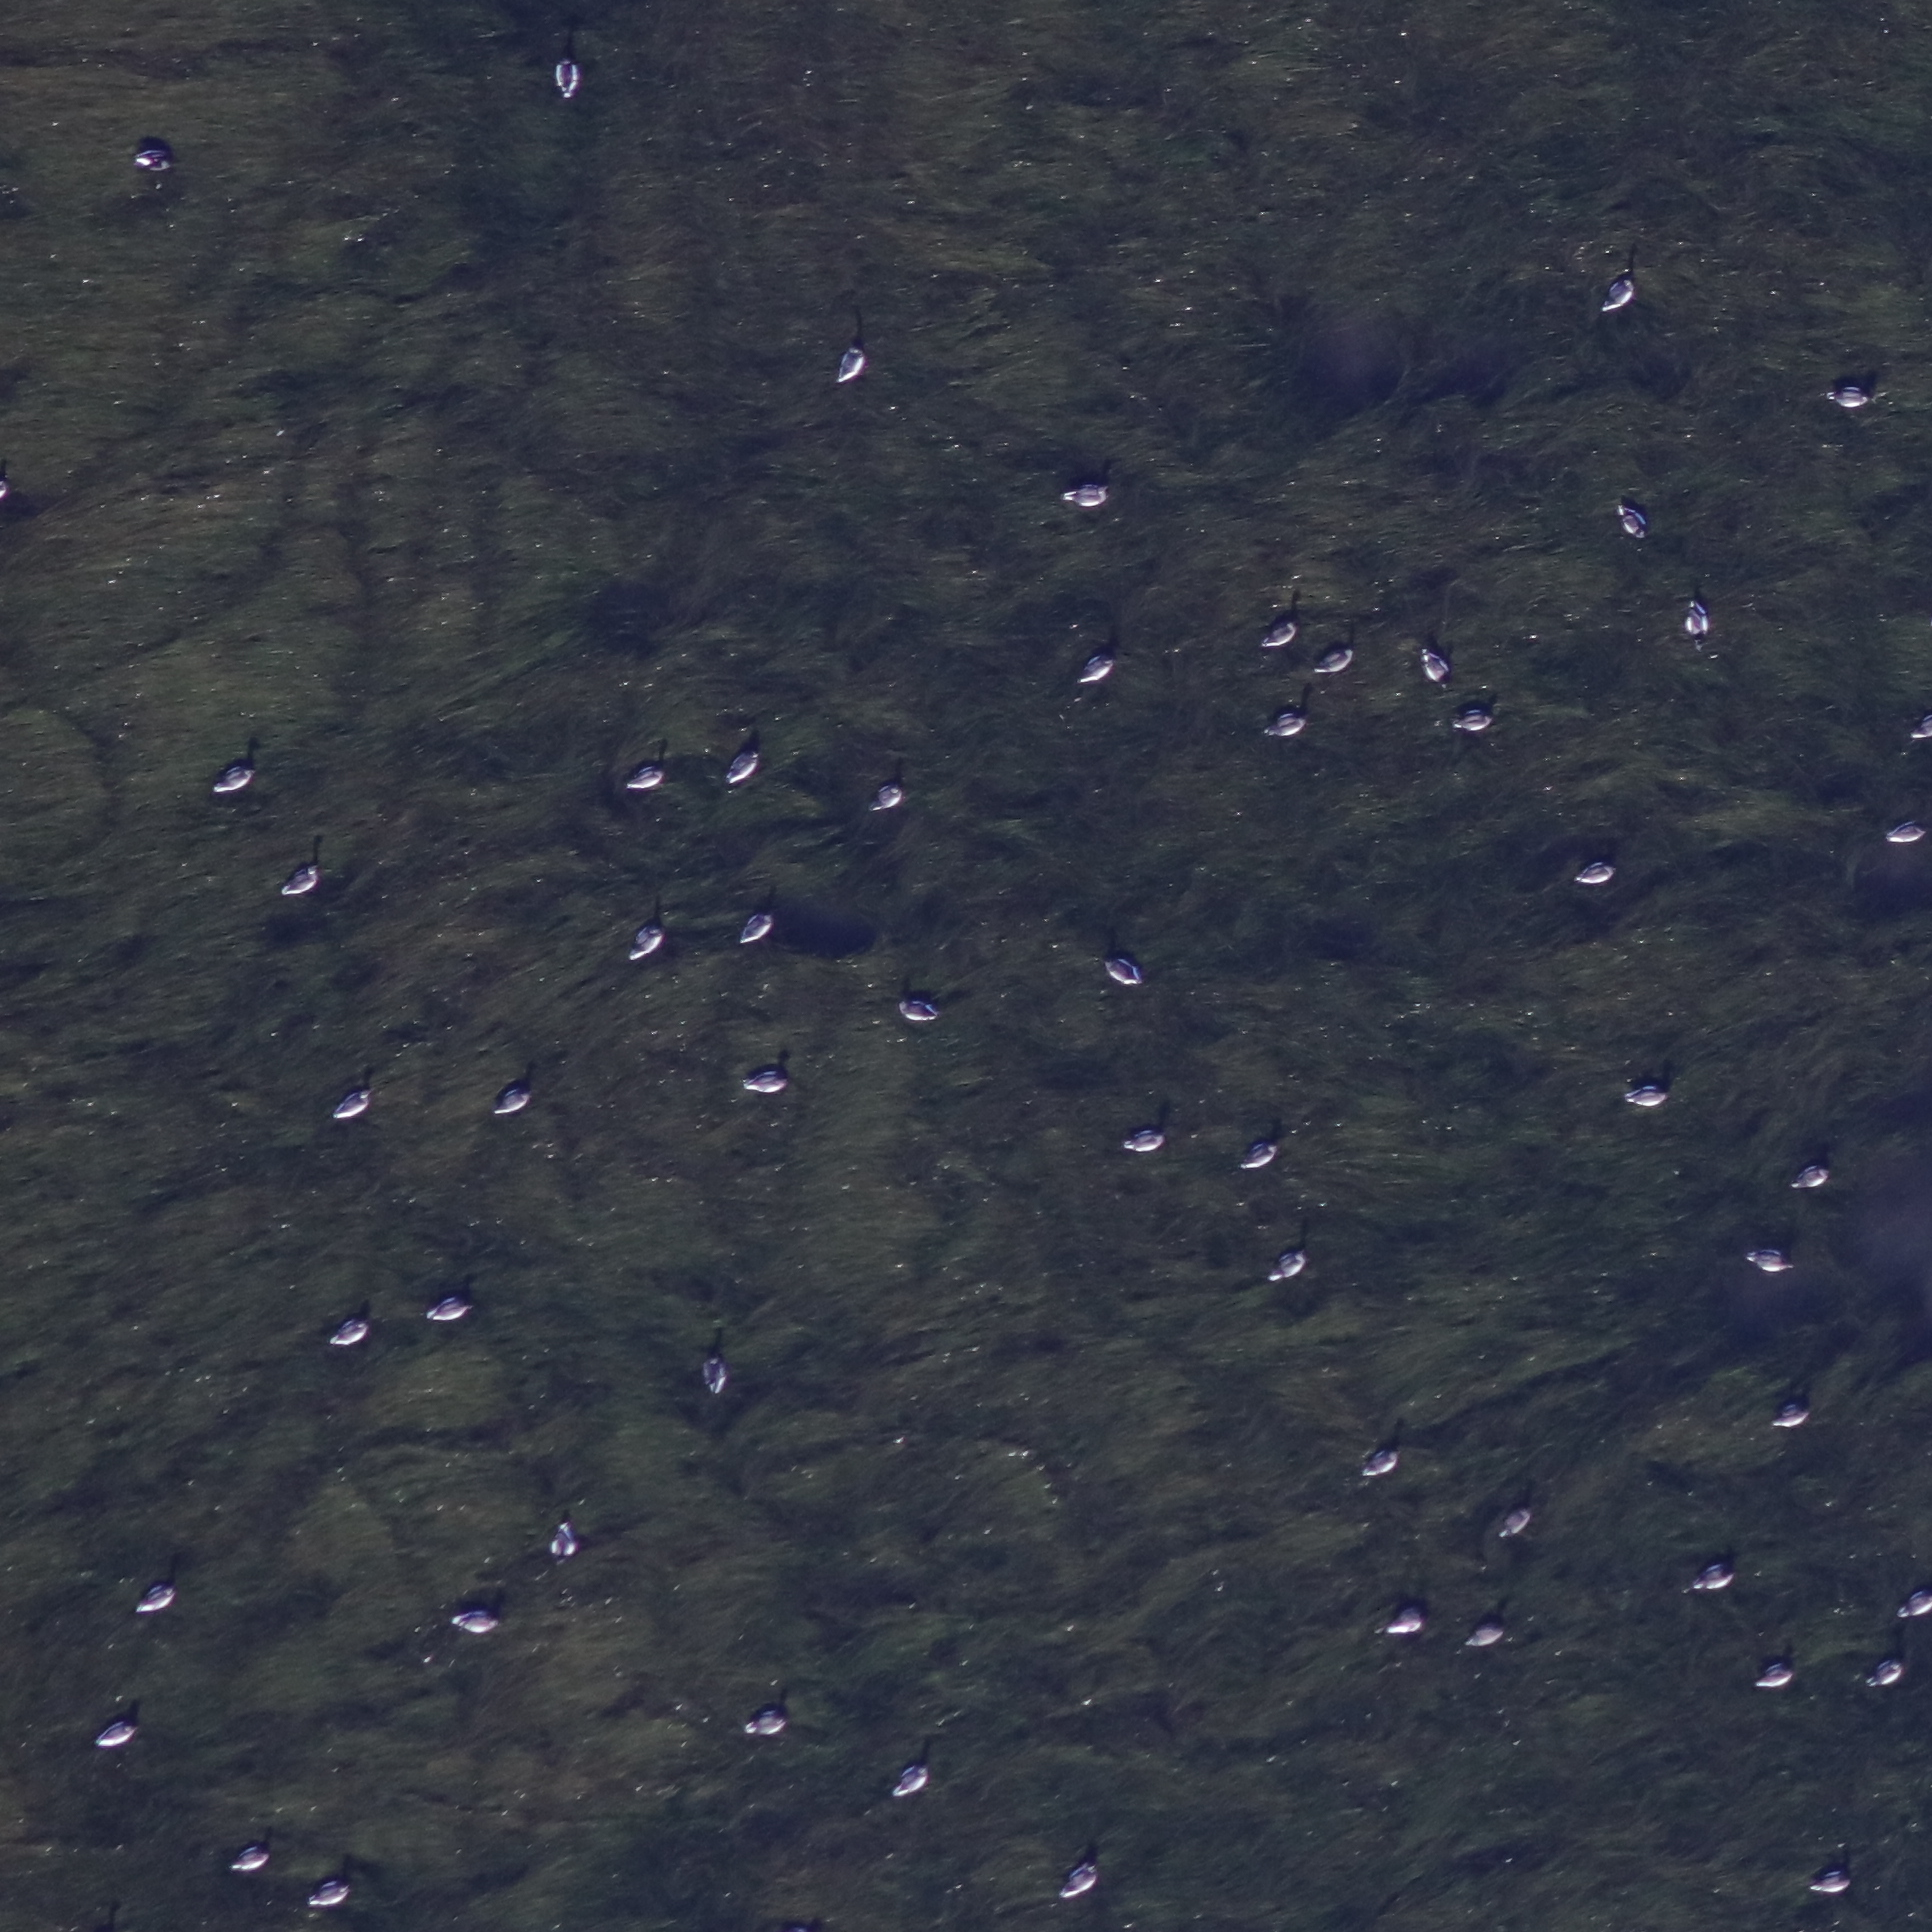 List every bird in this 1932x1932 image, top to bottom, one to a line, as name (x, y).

brant (568, 75)
brant (155, 163)
brant (1619, 294)
brant (851, 364)
brant (1853, 399)
brant (1087, 496)
brant (1635, 523)
brant (1697, 622)
brant (1279, 633)
brant (1333, 659)
brant (1437, 668)
brant (1098, 670)
brant (1475, 720)
brant (1287, 723)
brant (1930, 727)
brant (743, 765)
brant (646, 775)
brant (234, 778)
brant (887, 795)
brant (1905, 832)
brant (1596, 870)
brant (303, 880)
brant (755, 927)
brant (648, 941)
brant (1123, 969)
brant (918, 1010)
brant (765, 1080)
brant (1648, 1095)
brant (512, 1101)
brant (352, 1104)
brant (1145, 1140)
brant (1260, 1156)
brant (1811, 1176)
brant (1770, 1257)
brant (1286, 1267)
brant (451, 1310)
brant (349, 1331)
brant (713, 1372)
brant (1791, 1416)
brant (1380, 1462)
brant (1515, 1526)
brant (564, 1541)
brant (1714, 1577)
brant (156, 1599)
brant (1919, 1604)
brant (1407, 1618)
brant (480, 1623)
brant (1482, 1633)
brant (1885, 1673)
brant (1777, 1674)
brant (768, 1724)
brant (117, 1733)
brant (912, 1779)
brant (254, 1861)
brant (1081, 1879)
brant (1831, 1881)
brant (331, 1893)